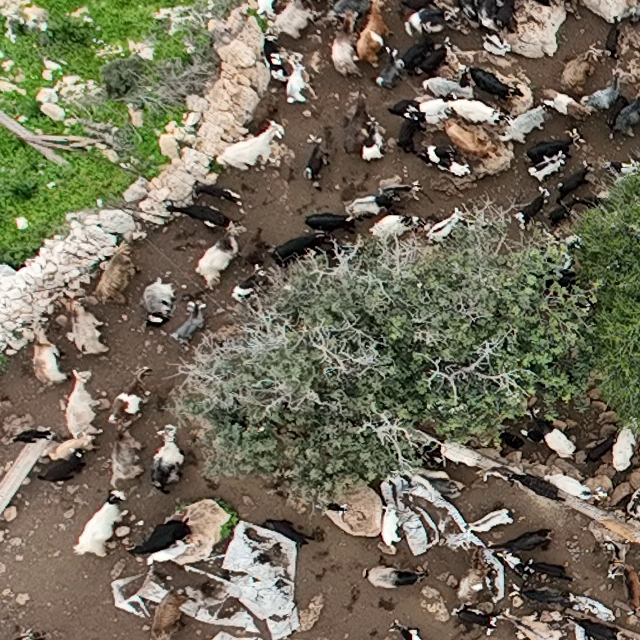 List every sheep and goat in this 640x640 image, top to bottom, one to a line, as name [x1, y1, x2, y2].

goat [257, 0, 273, 16]
goat [328, 0, 370, 17]
goat [403, 0, 460, 28]
goat [436, 0, 461, 19]
goat [459, 0, 480, 21]
goat [266, 1, 313, 41]
goat [358, 1, 385, 69]
goat [477, 1, 493, 23]
goat [494, 1, 515, 33]
goat [405, 10, 443, 33]
goat [332, 11, 364, 80]
goat [604, 16, 622, 55]
goat [263, 32, 288, 82]
goat [482, 32, 512, 57]
goat [399, 36, 433, 69]
goat [419, 42, 451, 73]
goat [374, 47, 399, 87]
goat [561, 48, 603, 88]
goat [285, 64, 306, 104]
goat [468, 68, 524, 97]
goat [581, 69, 624, 110]
goat [616, 72, 639, 103]
goat [424, 76, 474, 101]
goat [615, 83, 639, 139]
goat [345, 86, 368, 154]
goat [532, 86, 591, 121]
goat [390, 93, 456, 117]
goat [448, 100, 510, 124]
goat [500, 104, 549, 142]
goat [397, 112, 426, 153]
goat [363, 116, 385, 161]
goat [216, 119, 284, 171]
goat [445, 120, 497, 155]
goat [528, 129, 581, 160]
goat [306, 139, 329, 184]
goat [419, 143, 457, 157]
goat [526, 151, 564, 181]
goat [428, 157, 470, 175]
goat [603, 157, 639, 173]
goat [555, 162, 591, 201]
goat [379, 180, 422, 199]
goat [193, 182, 242, 207]
goat [515, 186, 548, 230]
goat [345, 194, 395, 220]
goat [549, 194, 579, 227]
goat [168, 205, 232, 228]
goat [426, 207, 467, 242]
goat [305, 214, 357, 231]
goat [371, 214, 424, 238]
goat [195, 221, 240, 290]
goat [242, 229, 266, 265]
goat [269, 232, 329, 267]
goat [95, 241, 136, 305]
goat [232, 265, 266, 302]
goat [141, 278, 176, 326]
goat [174, 298, 206, 340]
goat [67, 300, 112, 353]
goat [28, 318, 68, 384]
goat [108, 365, 152, 426]
goat [66, 368, 104, 437]
goat [527, 406, 575, 457]
goat [612, 416, 639, 473]
goat [113, 420, 145, 488]
goat [150, 424, 184, 495]
goat [498, 429, 524, 450]
goat [582, 430, 617, 463]
goat [50, 435, 97, 460]
goat [441, 441, 502, 468]
goat [38, 449, 86, 483]
goat [476, 462, 525, 485]
goat [627, 465, 639, 517]
goat [543, 471, 608, 502]
goat [510, 473, 564, 501]
goat [427, 477, 466, 496]
goat [73, 489, 127, 556]
goat [317, 489, 349, 516]
goat [382, 502, 402, 544]
goat [465, 508, 511, 533]
goat [125, 516, 191, 554]
goat [599, 517, 637, 543]
goat [266, 518, 310, 547]
goat [489, 528, 553, 551]
goat [603, 536, 630, 578]
goat [147, 539, 195, 567]
goat [456, 546, 486, 604]
goat [497, 551, 534, 578]
goat [525, 559, 573, 581]
goat [362, 562, 427, 590]
goat [622, 564, 639, 616]
goat [510, 584, 570, 603]
goat [150, 589, 188, 639]
goat [569, 594, 615, 623]
goat [456, 606, 497, 628]
goat [498, 609, 563, 639]
goat [578, 618, 627, 639]
goat [389, 619, 433, 639]
goat [0, 631, 34, 639]